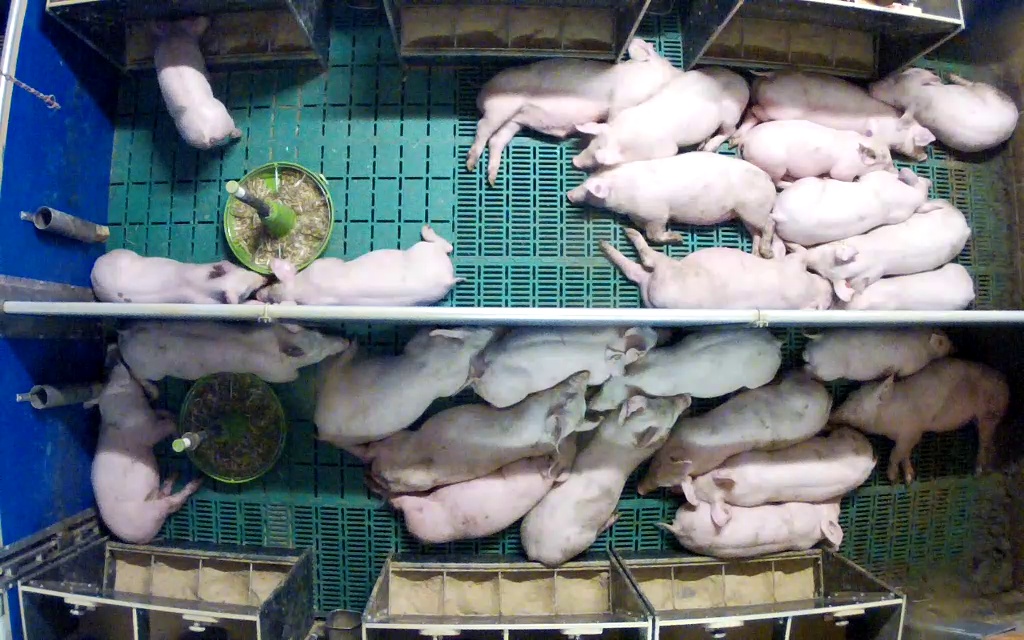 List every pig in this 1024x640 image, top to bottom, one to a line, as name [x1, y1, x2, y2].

pig [149, 15, 243, 151]
pig [465, 37, 687, 188]
pig [573, 65, 750, 171]
pig [868, 65, 1018, 153]
pig [730, 71, 935, 162]
pig [739, 119, 901, 190]
pig [568, 152, 778, 259]
pig [773, 168, 944, 248]
pig [807, 197, 974, 302]
pig [258, 225, 468, 305]
pig [600, 227, 836, 310]
pig [88, 249, 265, 303]
pig [831, 263, 977, 310]
pig [117, 320, 348, 397]
pig [586, 326, 793, 428]
pig [315, 328, 512, 459]
pig [801, 328, 954, 383]
pig [469, 329, 674, 410]
pig [81, 343, 203, 545]
pig [828, 357, 1009, 487]
pig [342, 372, 605, 493]
pig [639, 372, 836, 510]
pig [520, 394, 694, 568]
pig [672, 425, 881, 527]
pig [368, 434, 578, 543]
pig [656, 497, 844, 561]